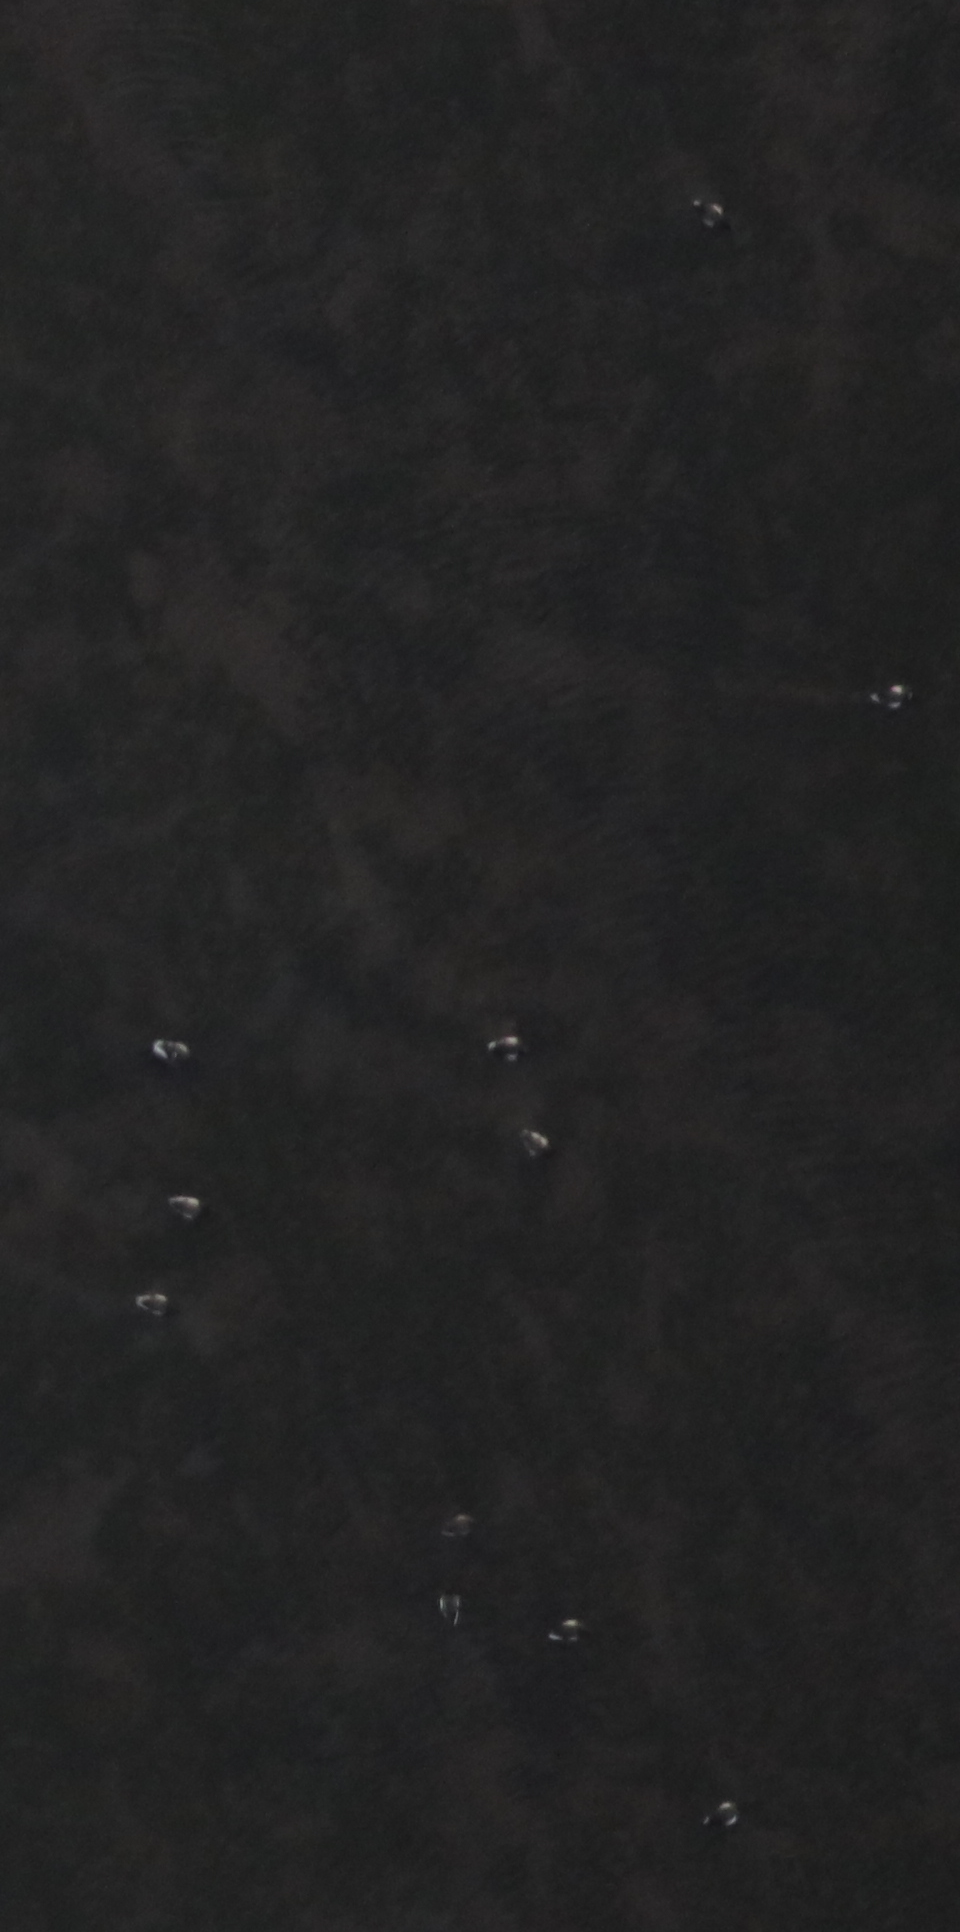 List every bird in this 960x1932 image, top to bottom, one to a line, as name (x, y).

brant (711, 213)
brant (899, 699)
brant (507, 1051)
brant (177, 1055)
brant (530, 1145)
brant (189, 1204)
brant (157, 1300)
brant (465, 1523)
brant (448, 1605)
brant (570, 1633)
brant (725, 1813)